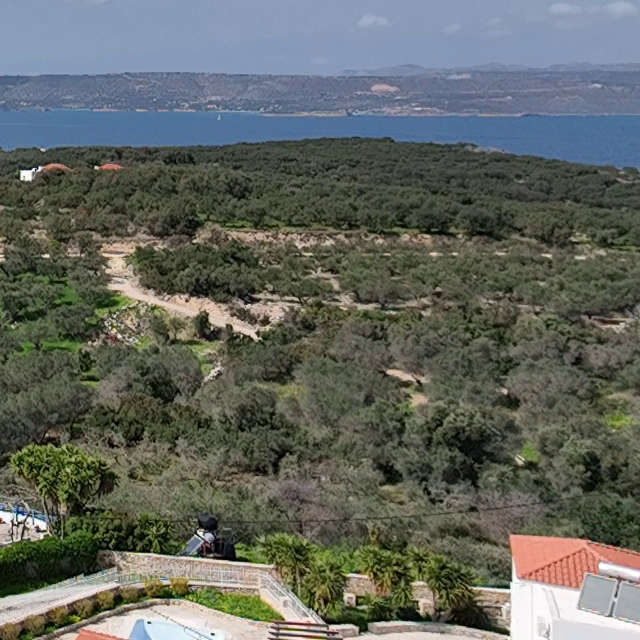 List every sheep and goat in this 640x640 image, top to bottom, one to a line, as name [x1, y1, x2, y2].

None